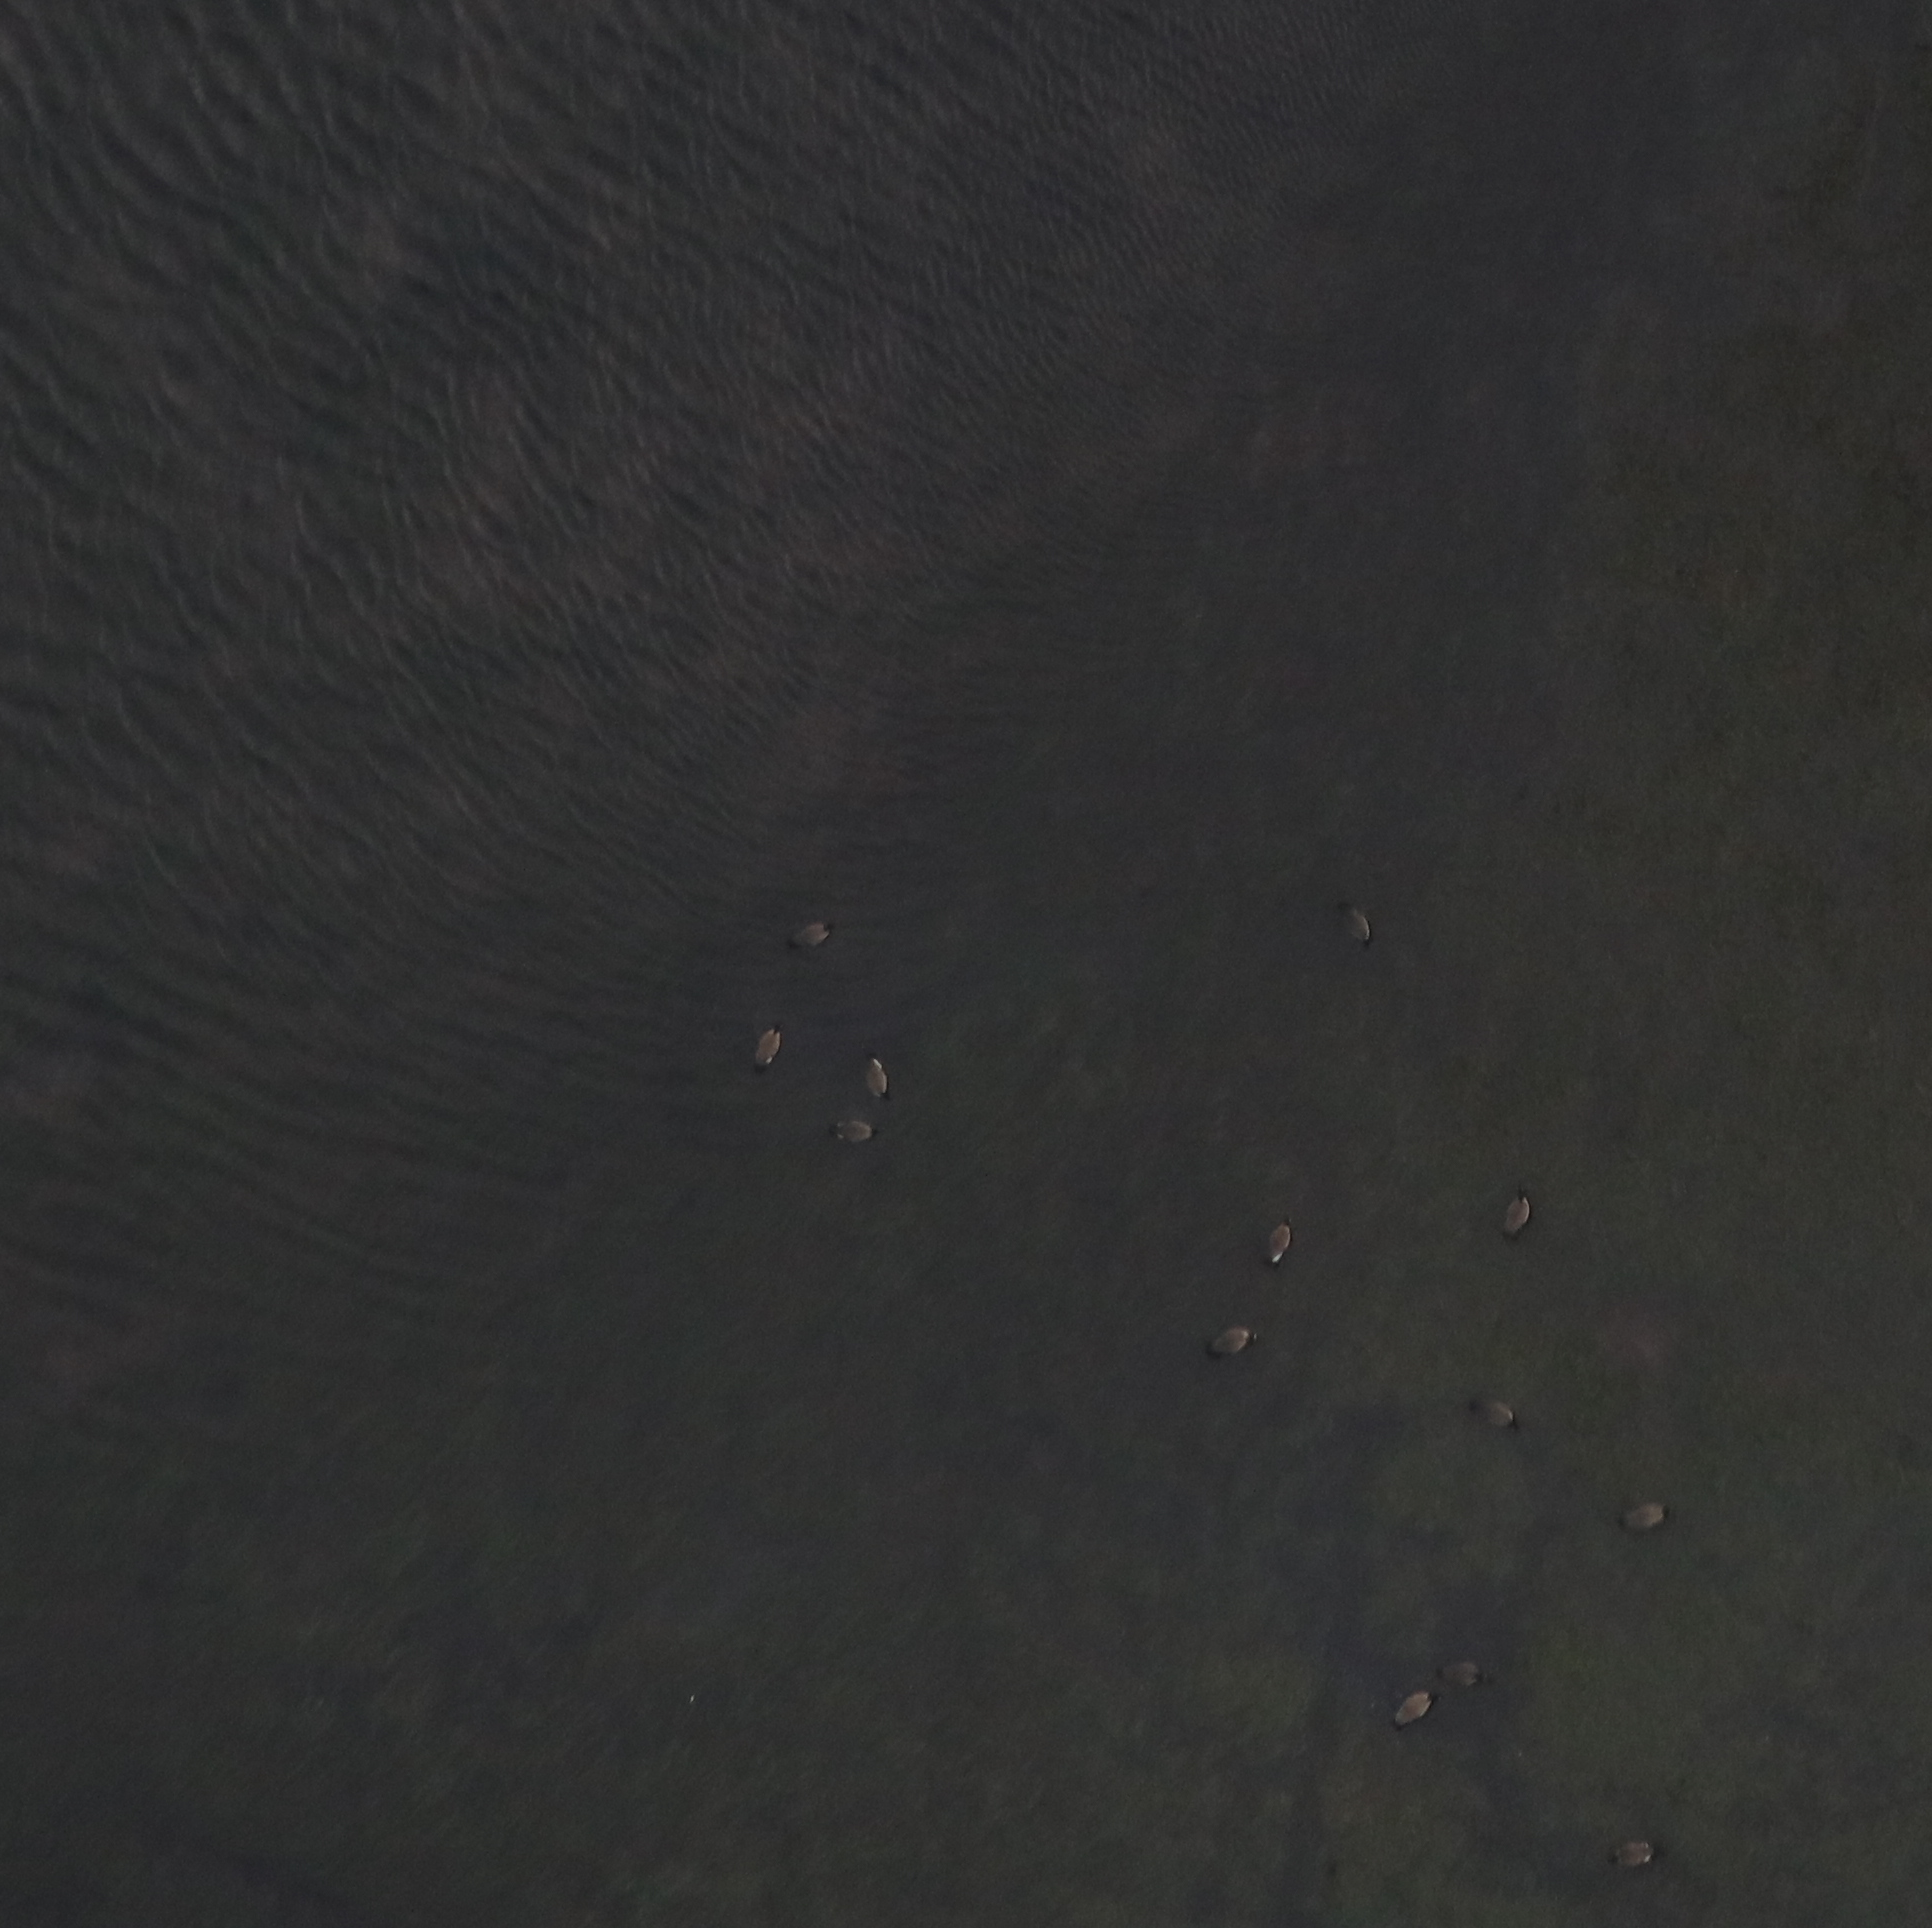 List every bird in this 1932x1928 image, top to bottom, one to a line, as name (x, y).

Canada goose (1359, 925)
Canada goose (816, 934)
Canada goose (768, 1047)
Canada goose (878, 1079)
Canada goose (853, 1128)
Canada goose (1517, 1213)
Canada goose (1279, 1242)
Canada goose (1230, 1339)
Canada goose (1496, 1414)
Canada goose (1648, 1516)
Canada goose (1461, 1671)
Canada goose (1412, 1707)
Canada goose (1633, 1853)